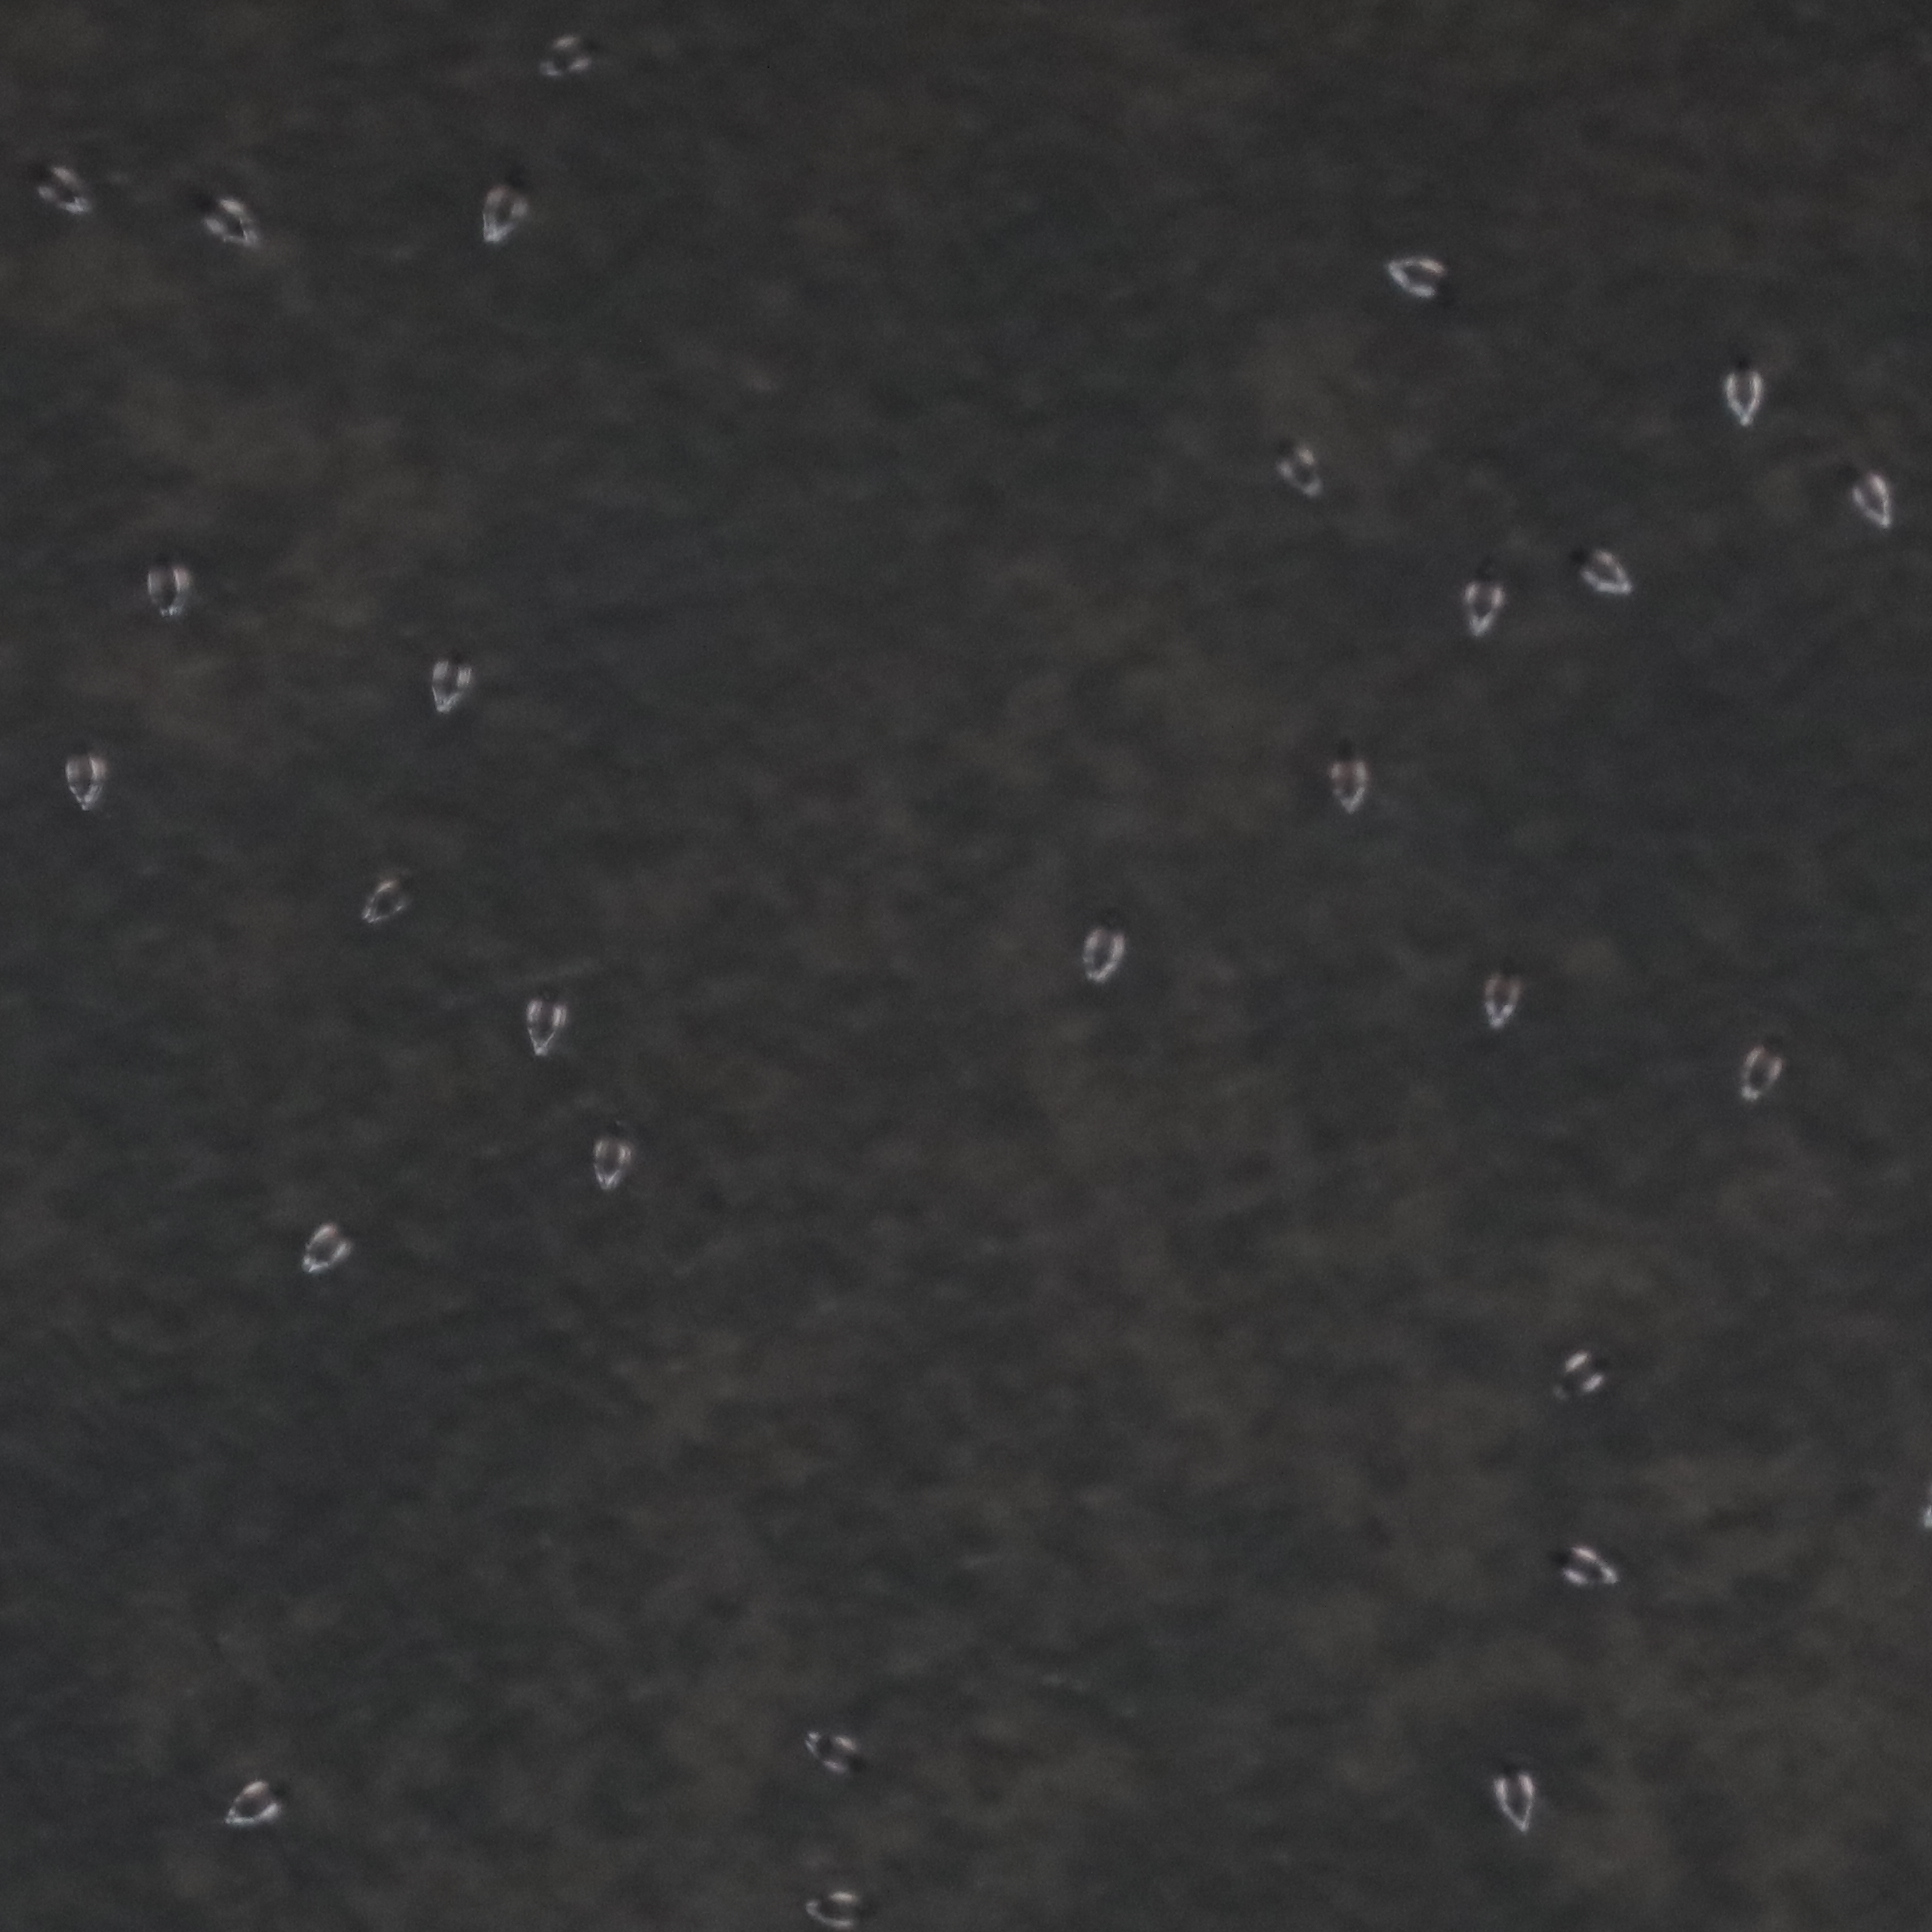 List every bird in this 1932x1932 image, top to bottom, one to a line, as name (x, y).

brant (567, 53)
brant (59, 190)
brant (502, 209)
brant (231, 223)
brant (1421, 276)
brant (1744, 391)
brant (1300, 471)
brant (1871, 495)
brant (1604, 572)
brant (168, 585)
brant (1485, 602)
brant (450, 681)
brant (85, 775)
brant (1346, 776)
brant (390, 899)
brant (1105, 950)
brant (1502, 992)
brant (545, 1020)
brant (1764, 1069)
brant (611, 1159)
brant (327, 1246)
brant (1584, 1377)
brant (1583, 1566)
brant (836, 1753)
brant (1516, 1794)
brant (254, 1801)
brant (838, 1909)